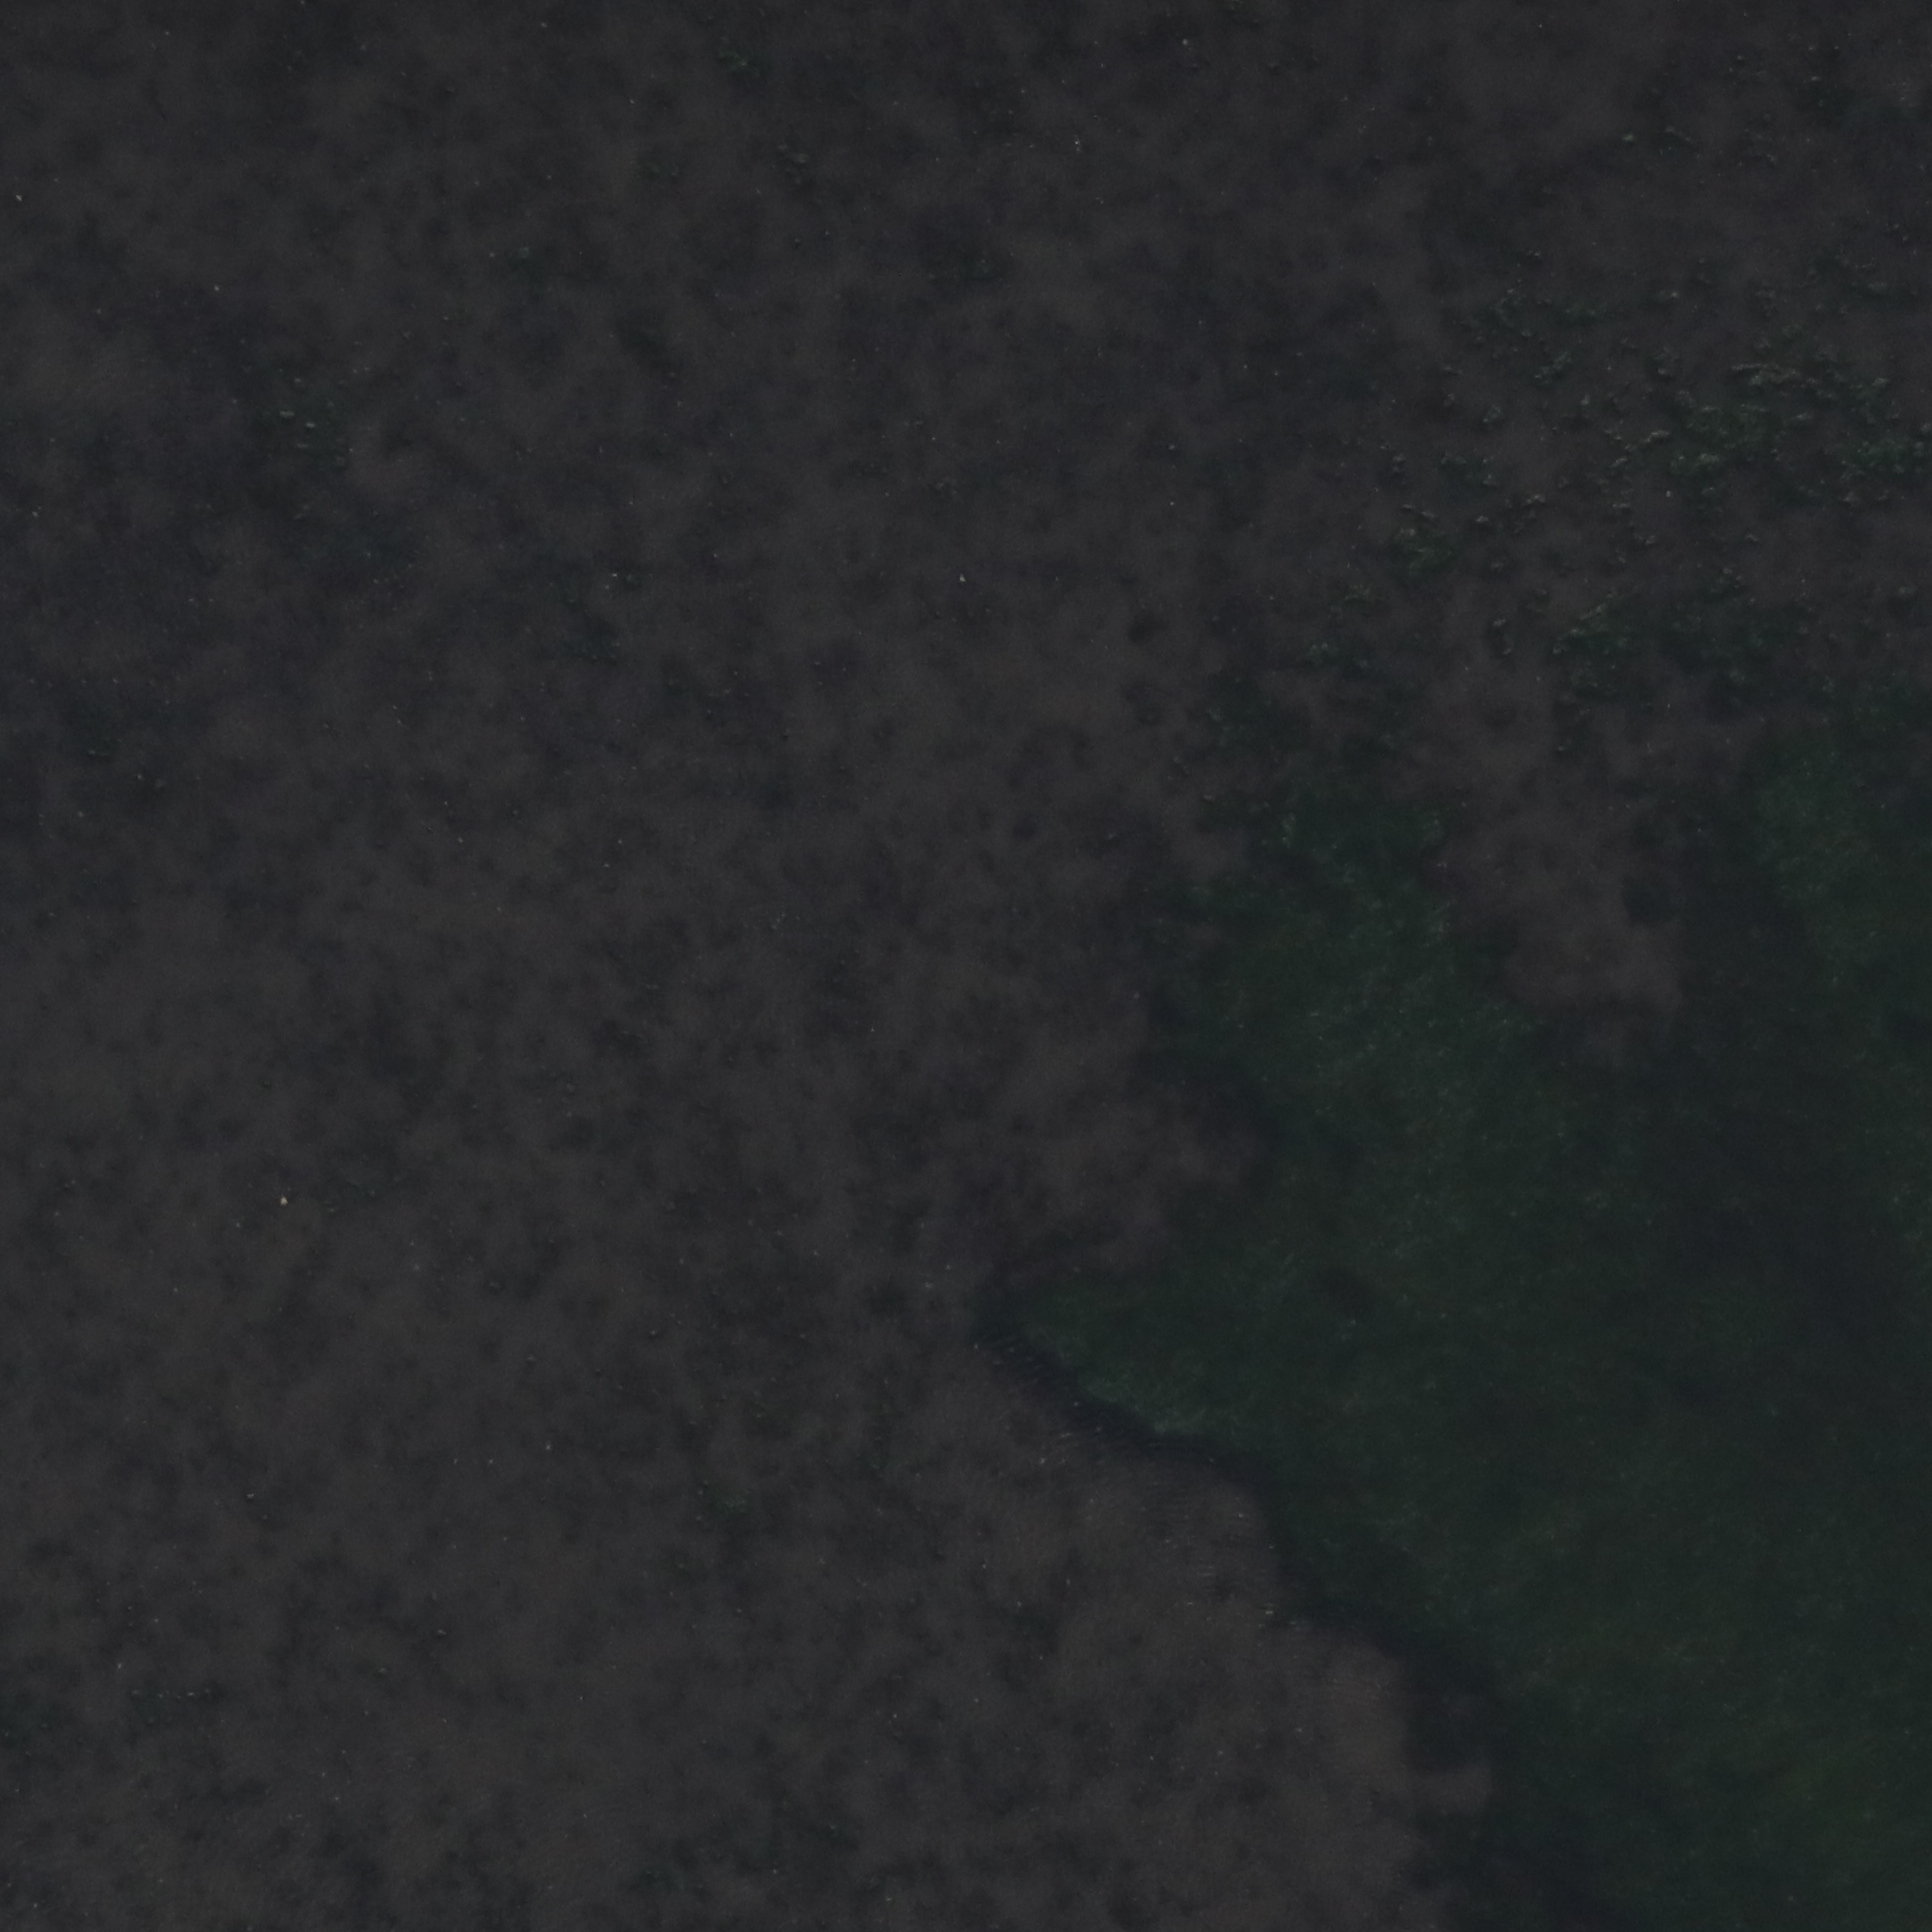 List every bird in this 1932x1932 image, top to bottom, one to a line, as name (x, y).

None